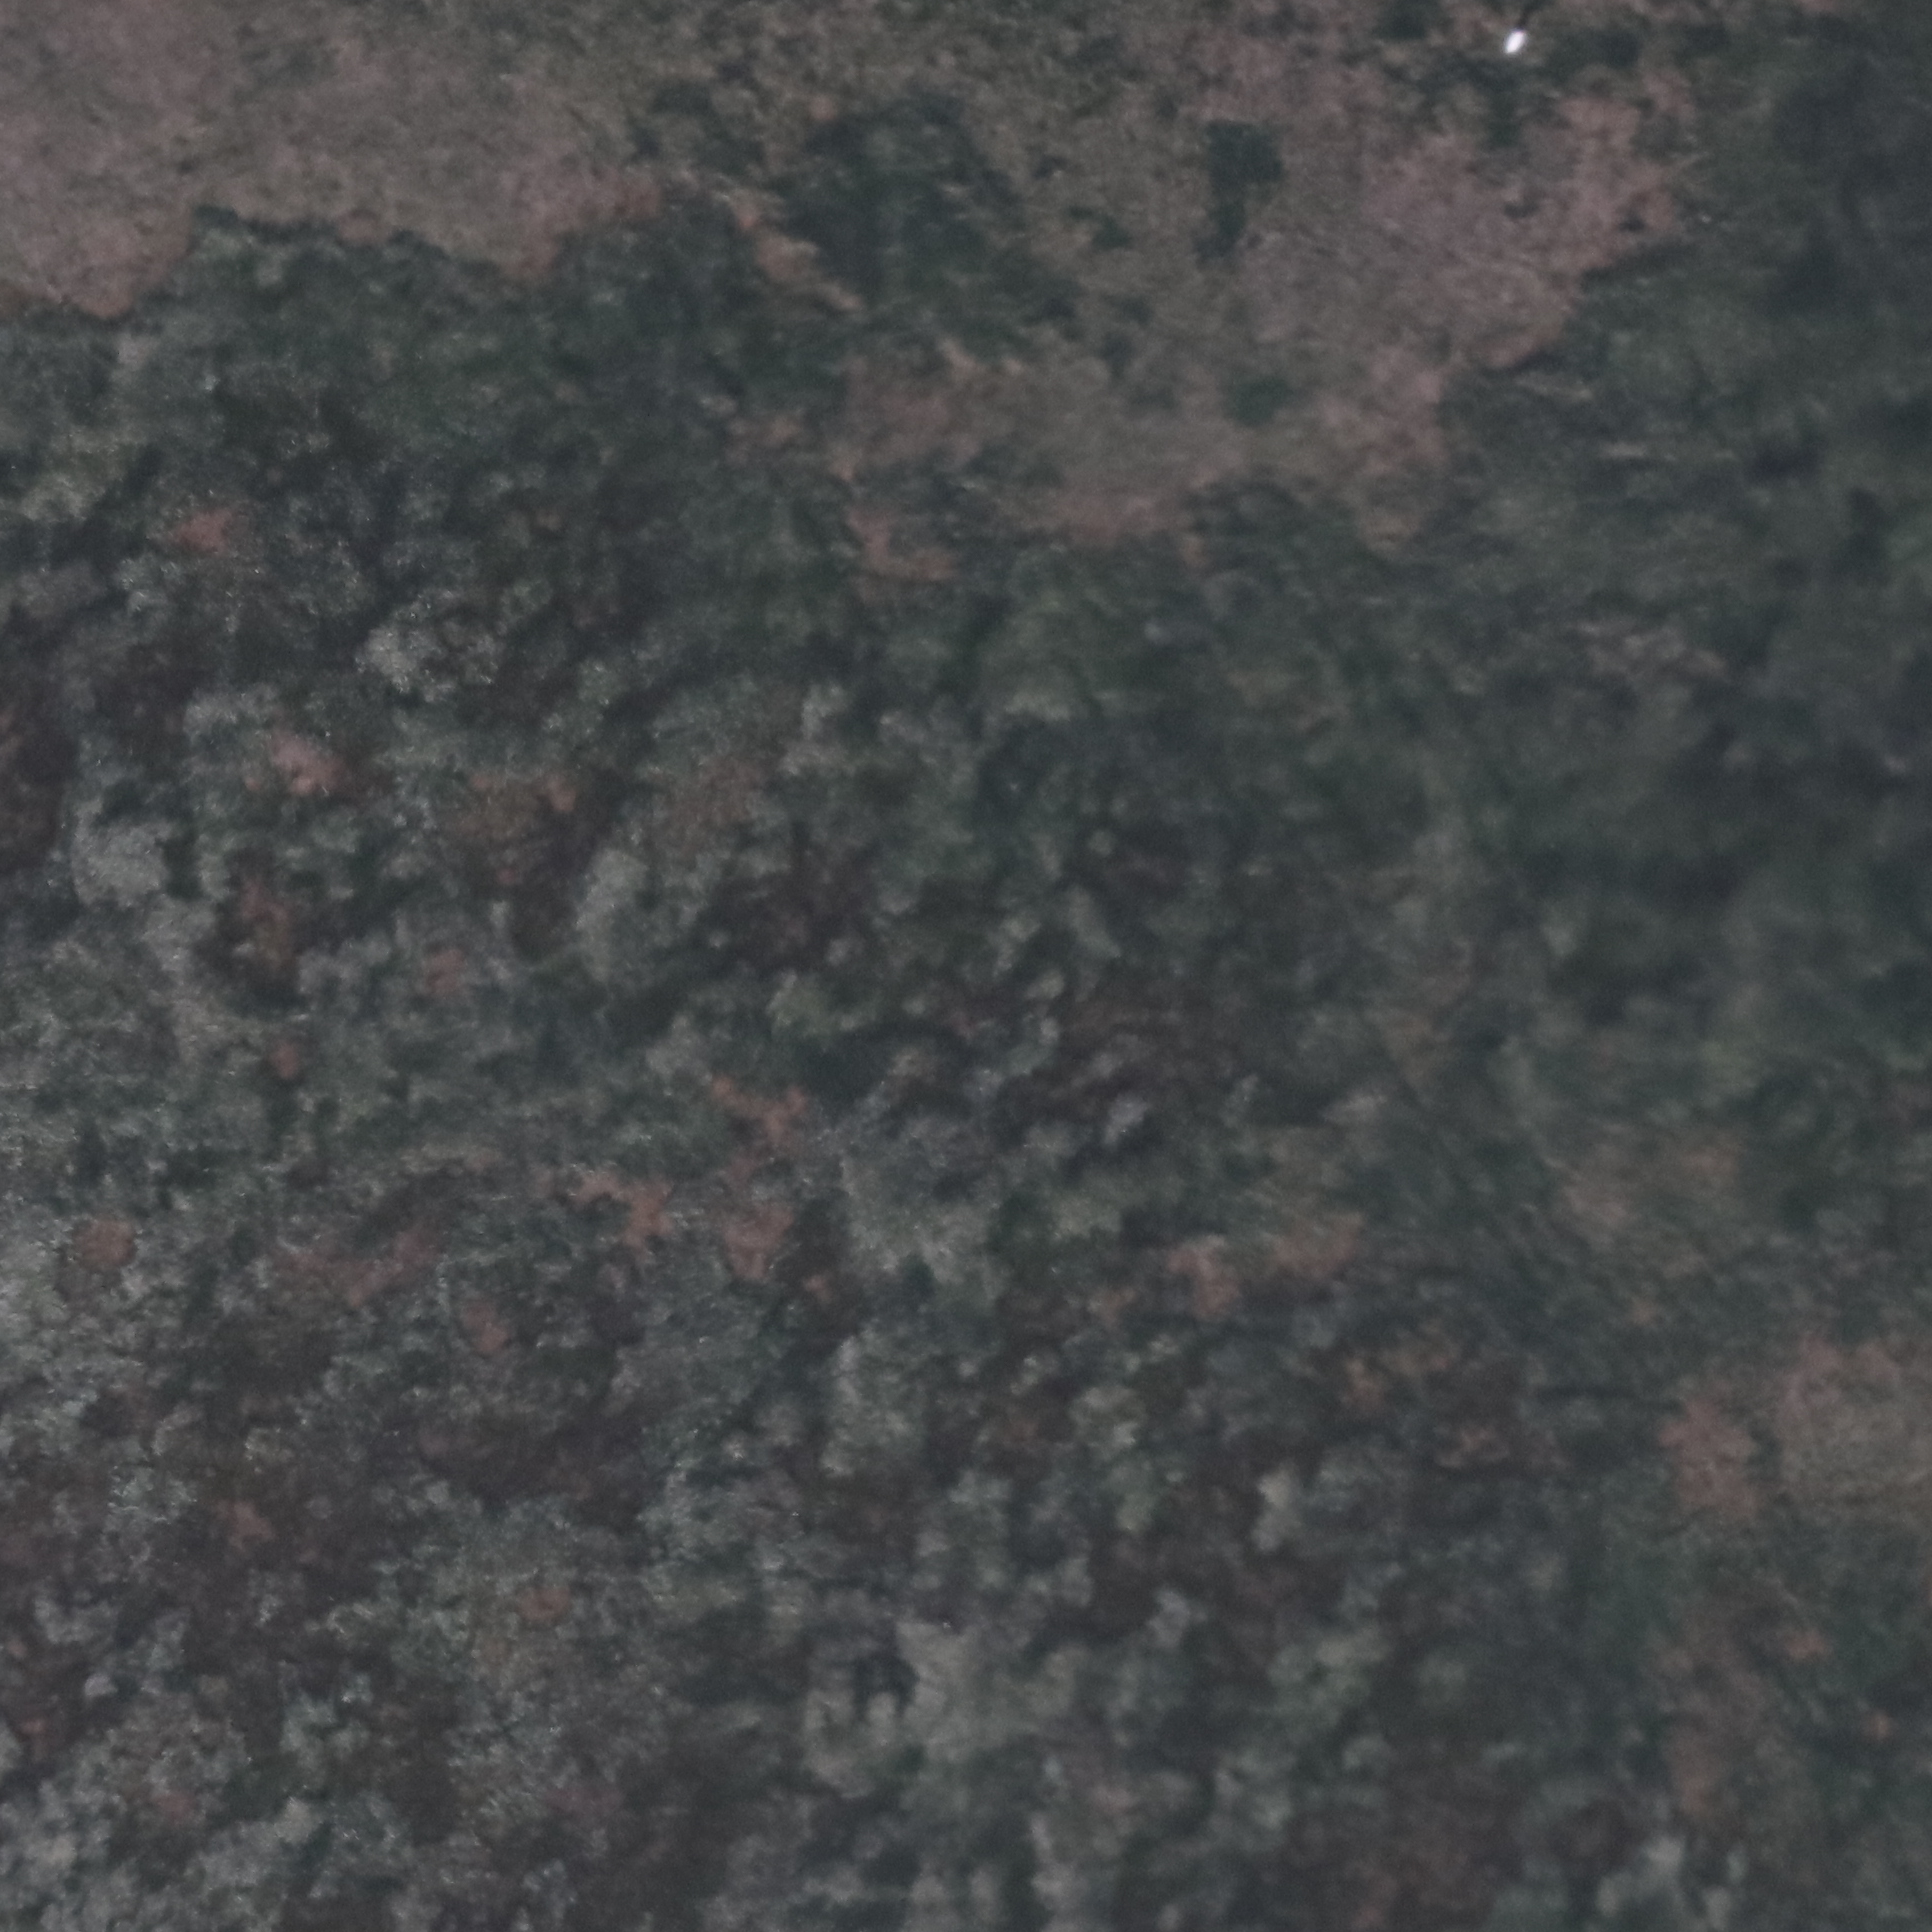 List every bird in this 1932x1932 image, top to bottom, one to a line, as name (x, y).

gull (1513, 46)